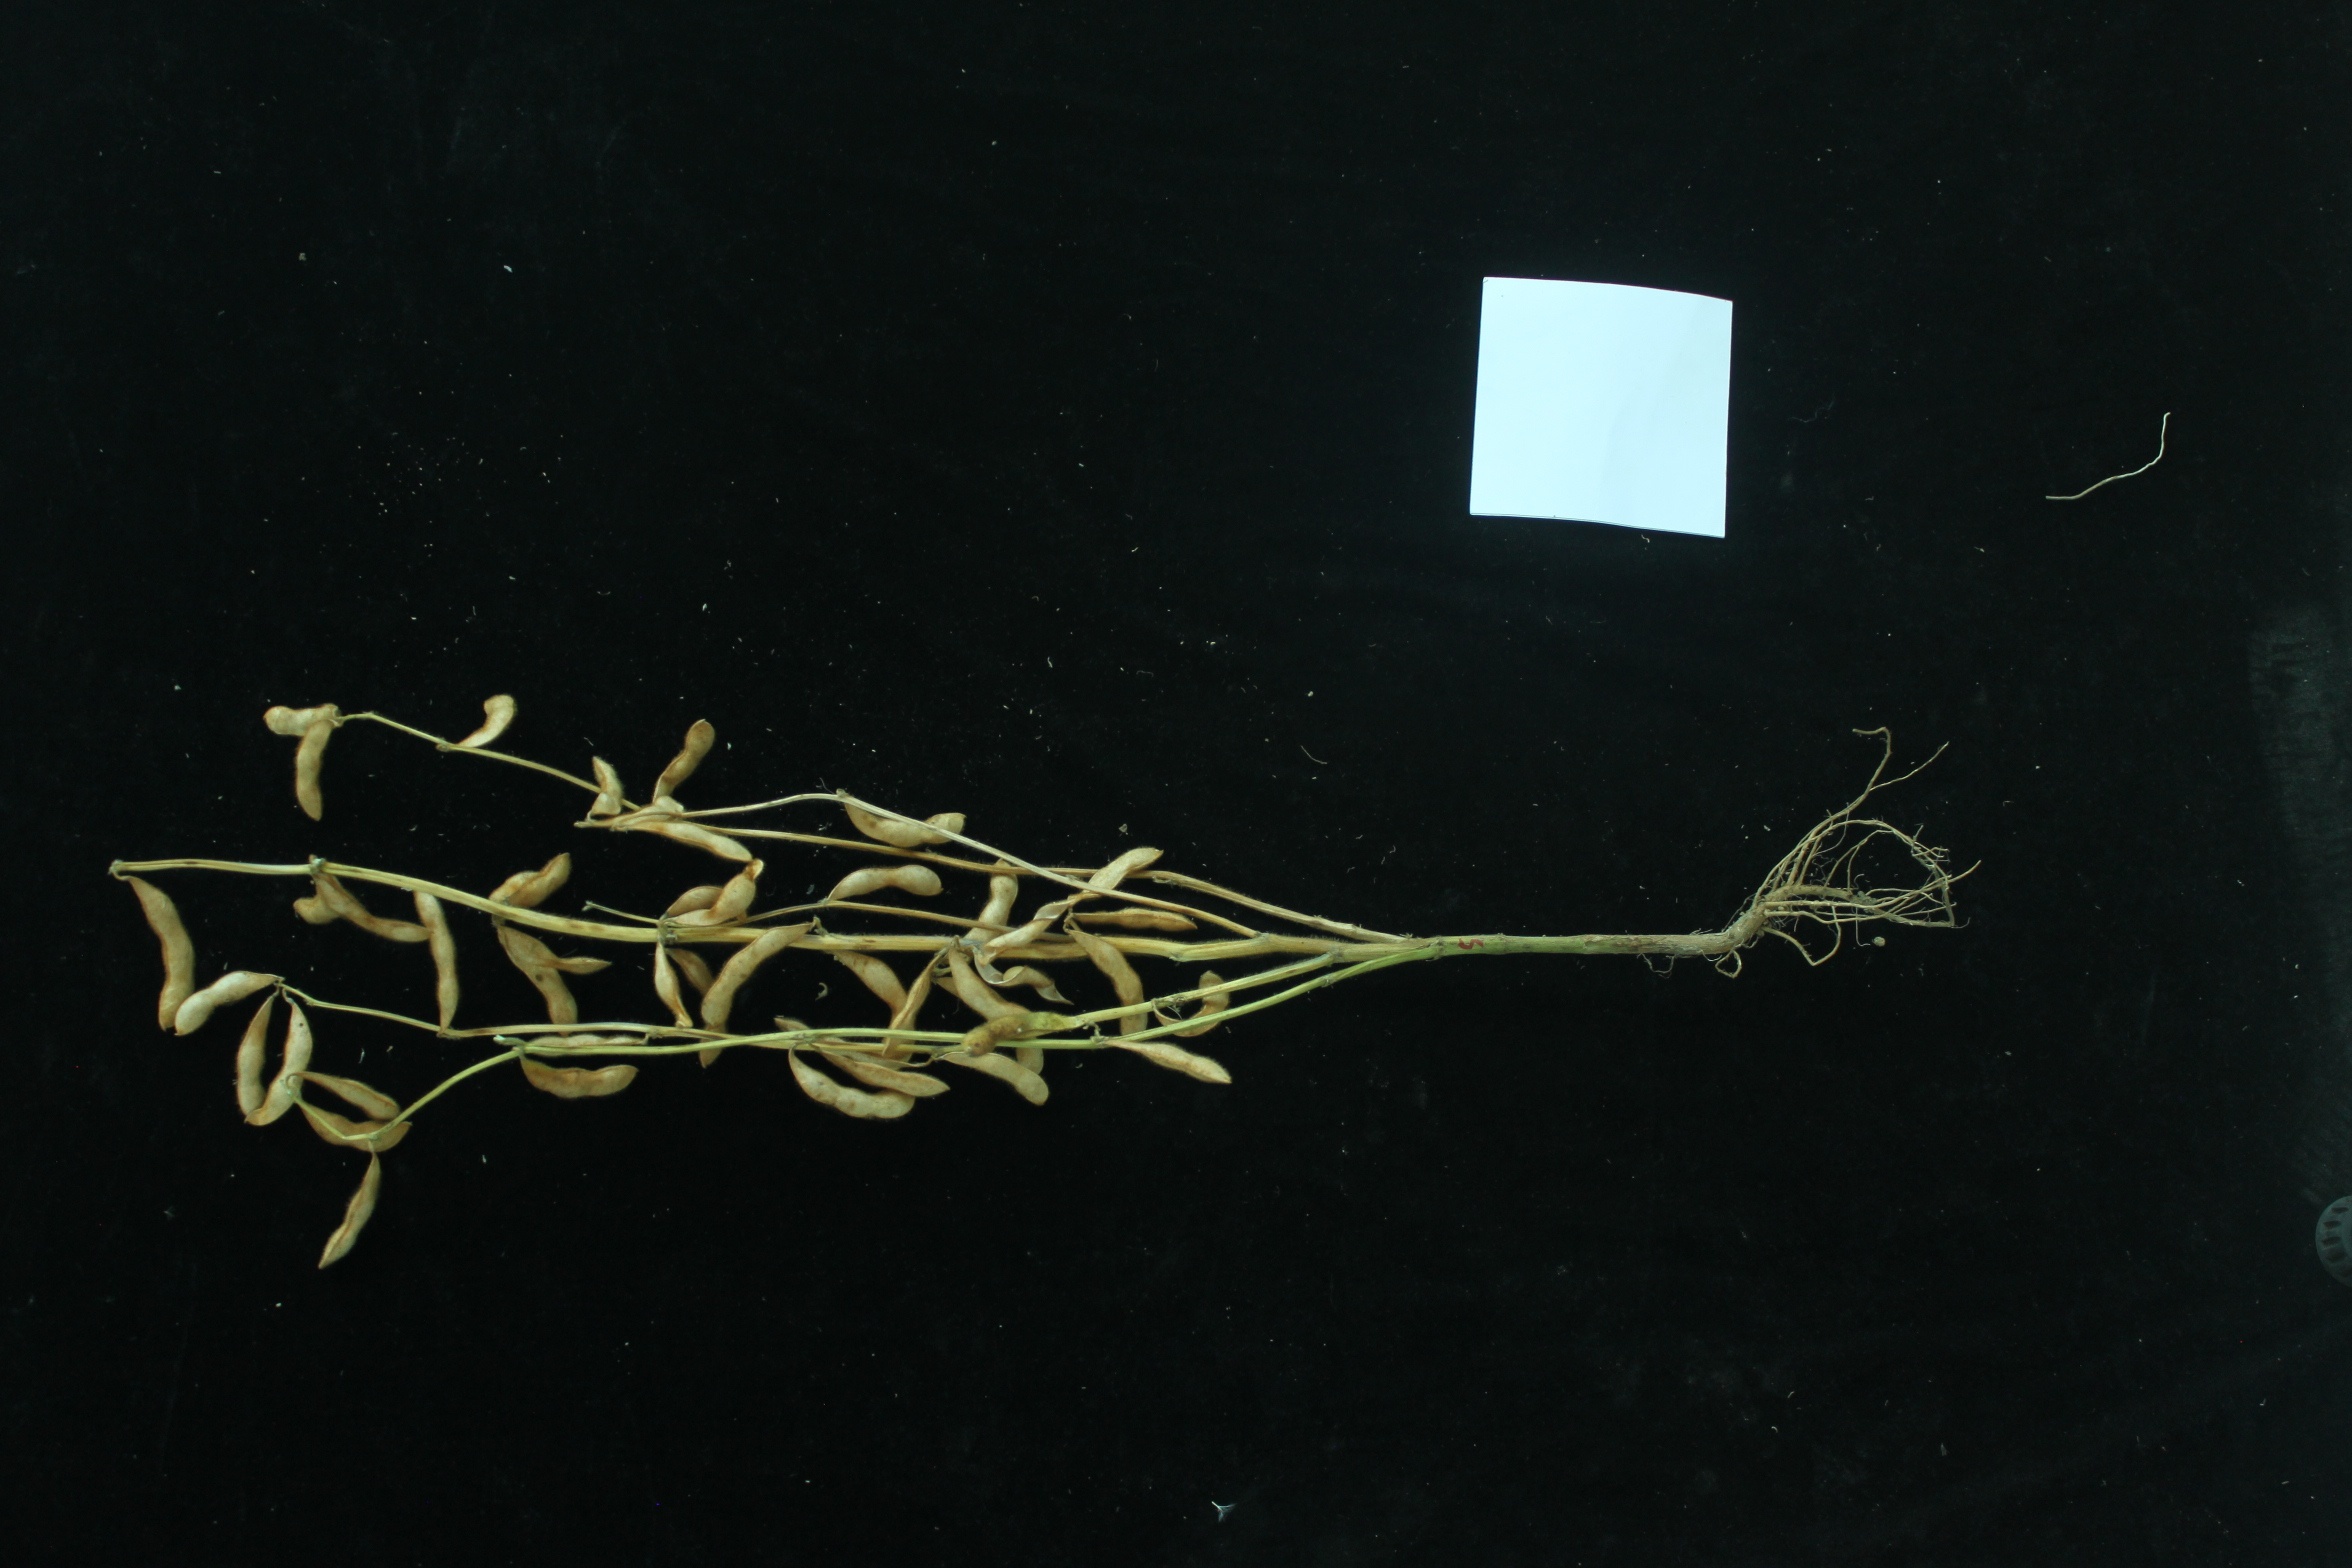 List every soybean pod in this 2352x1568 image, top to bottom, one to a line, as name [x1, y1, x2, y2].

soybean pod [450, 695, 514, 752]
soybean pod [267, 706, 337, 736]
soybean pod [657, 721, 712, 801]
soybean pod [296, 724, 331, 820]
soybean pod [587, 756, 624, 815]
soybean pod [846, 806, 964, 846]
soybean pod [605, 823, 752, 862]
soybean pod [1081, 848, 1163, 899]
soybean pod [508, 858, 568, 909]
soybean pod [963, 861, 1018, 950]
soybean pod [664, 863, 762, 928]
soybean pod [828, 867, 941, 898]
soybean pod [314, 874, 427, 943]
soybean pod [487, 874, 535, 928]
soybean pod [294, 877, 341, 926]
soybean pod [127, 879, 192, 1028]
soybean pod [664, 887, 724, 913]
soybean pod [417, 893, 456, 1028]
soybean pod [988, 897, 1086, 950]
soybean pod [1080, 908, 1194, 932]
soybean pod [498, 929, 577, 1036]
soybean pod [699, 930, 813, 1023]
soybean pod [1069, 932, 1147, 1038]
soybean pod [656, 940, 694, 1032]
soybean pod [509, 946, 610, 975]
soybean pod [668, 951, 725, 1069]
soybean pod [973, 951, 1074, 1005]
soybean pod [950, 953, 1088, 1031]
soybean pod [833, 956, 907, 1024]
soybean pod [882, 956, 943, 1060]
soybean pod [176, 971, 275, 1036]
soybean pod [1153, 973, 1227, 1038]
soybean pod [935, 979, 1041, 1074]
soybean pod [240, 999, 271, 1122]
soybean pod [250, 1004, 311, 1123]
soybean pod [960, 1014, 1069, 1058]
soybean pod [528, 1035, 642, 1048]
soybean pod [813, 1042, 948, 1096]
soybean pod [1109, 1043, 1230, 1085]
soybean pod [932, 1054, 1046, 1104]
soybean pod [792, 1056, 915, 1117]
soybean pod [524, 1060, 634, 1099]
soybean pod [293, 1073, 399, 1119]
soybean pod [296, 1101, 408, 1150]
soybean pod [318, 1160, 377, 1268]